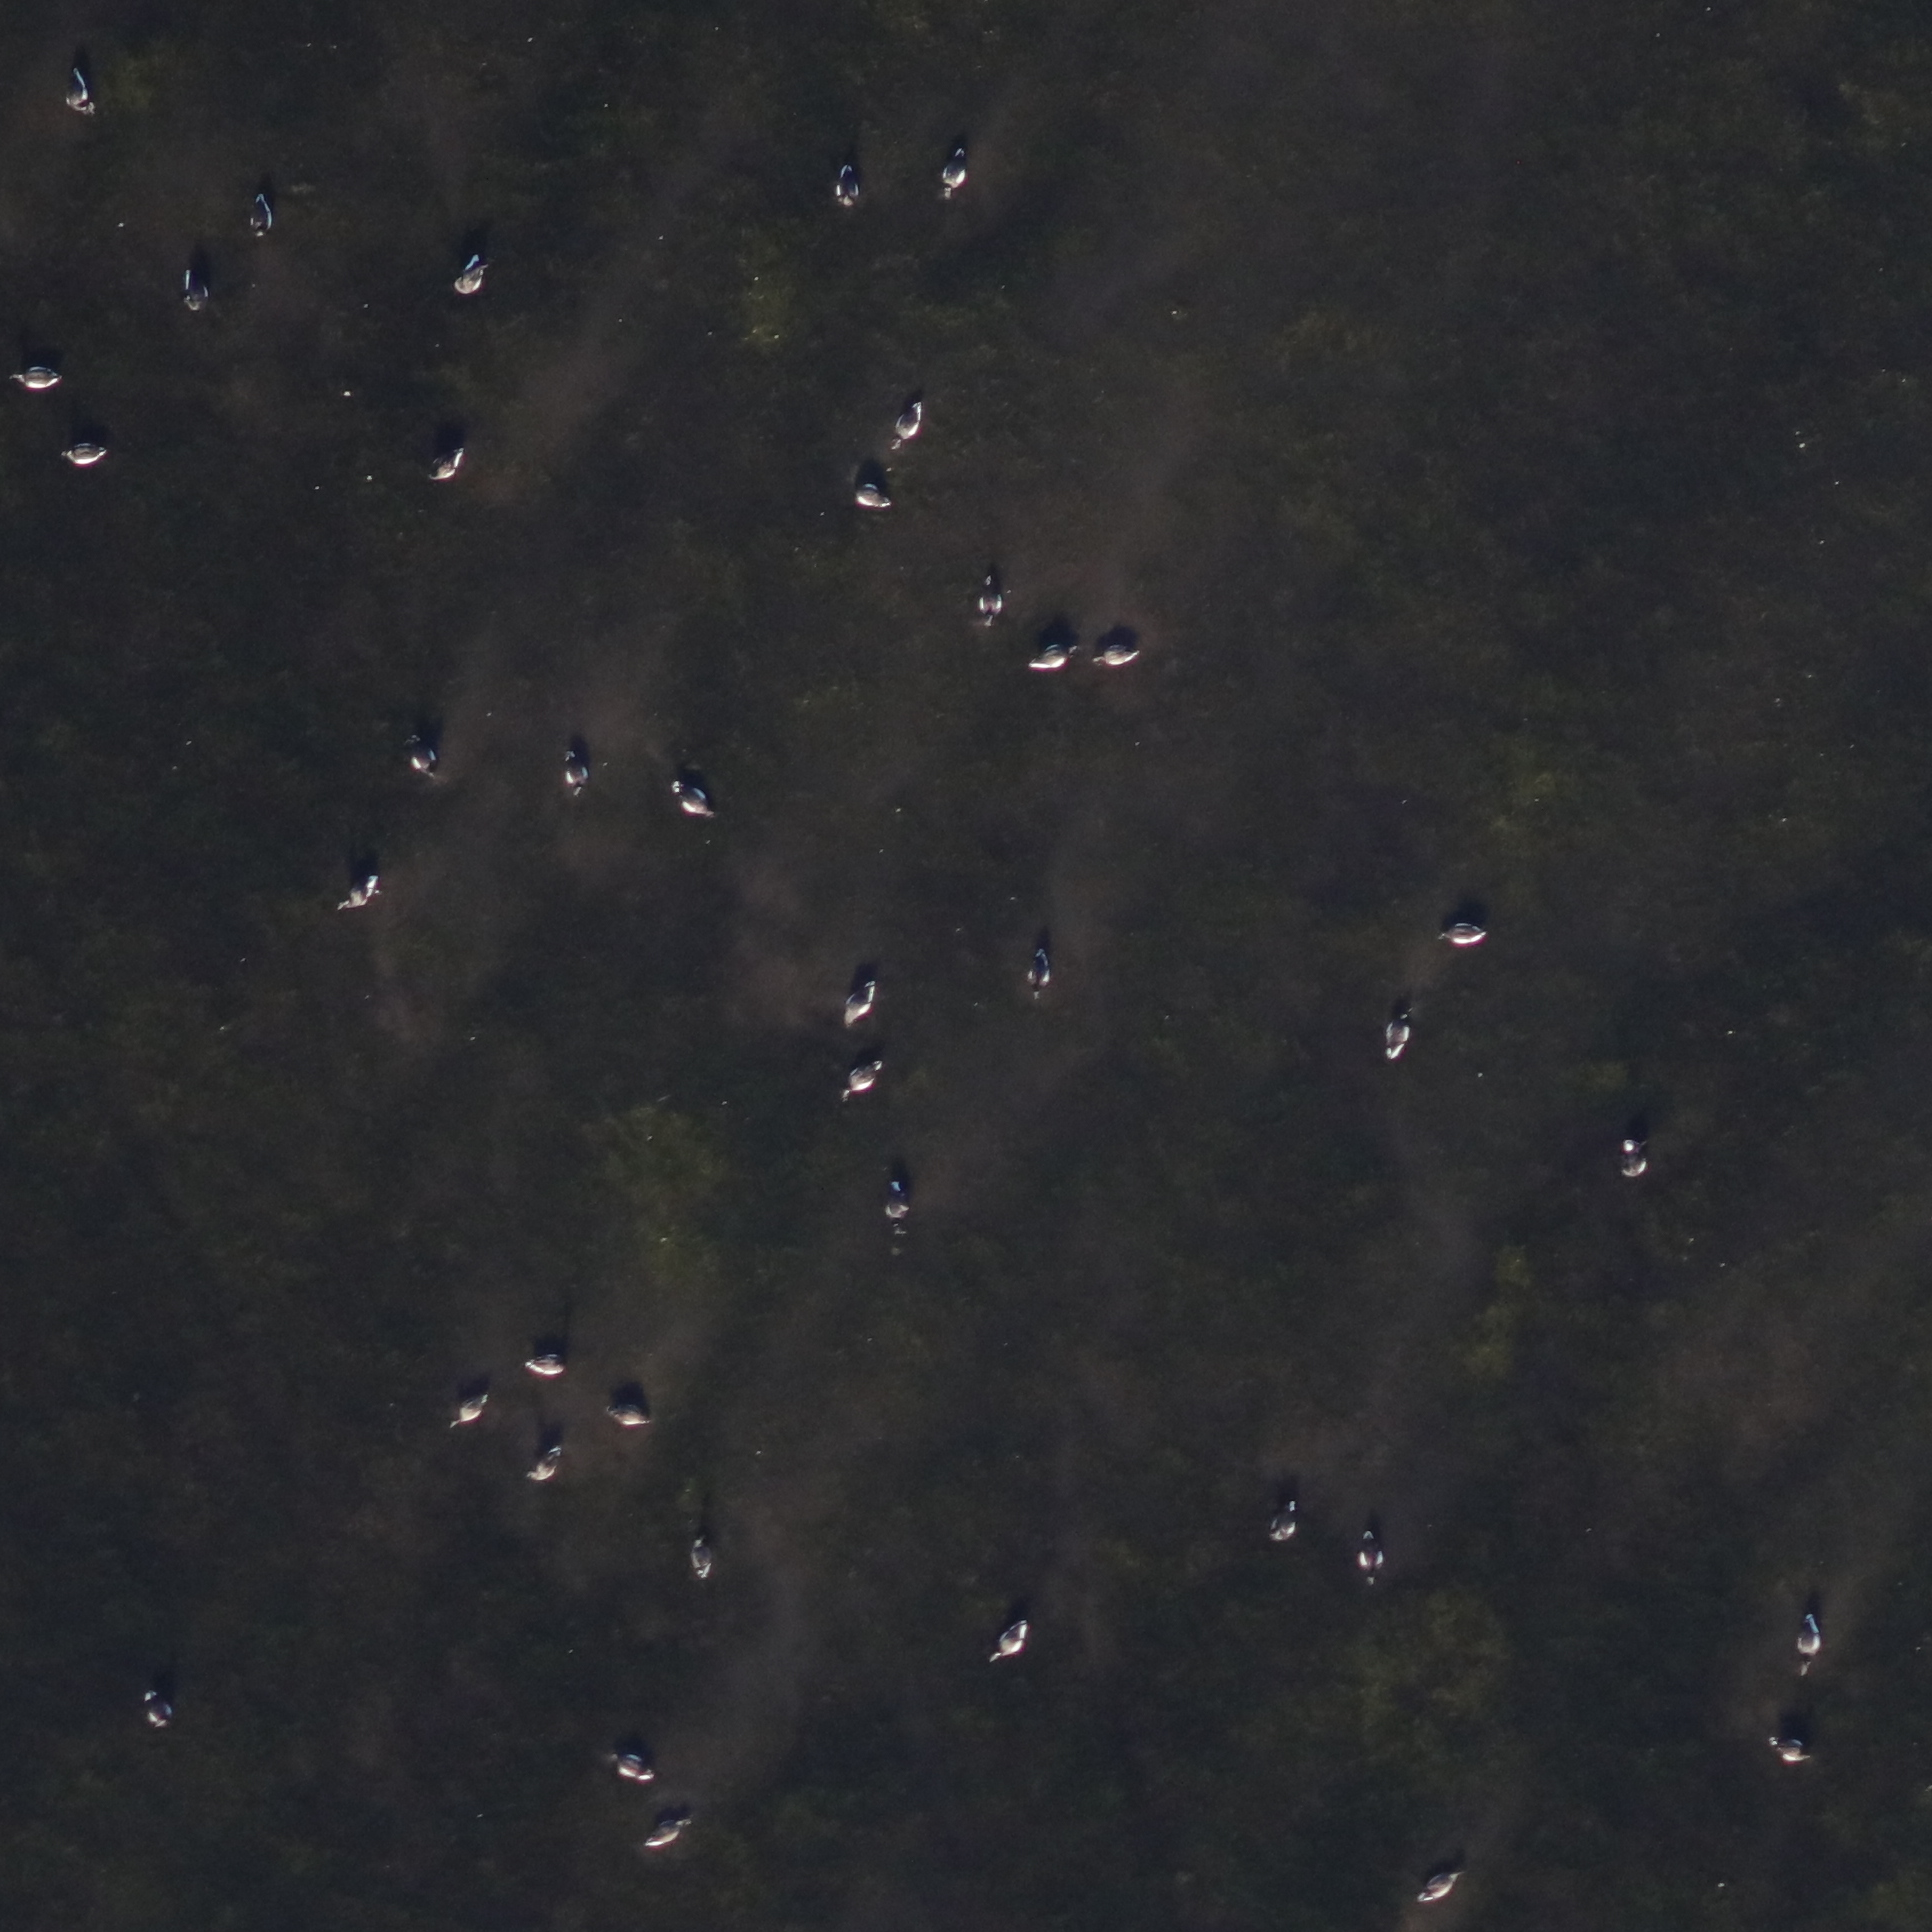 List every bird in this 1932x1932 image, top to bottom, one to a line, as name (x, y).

brant (82, 91)
brant (955, 171)
brant (849, 184)
brant (262, 214)
brant (471, 277)
brant (199, 291)
brant (37, 376)
brant (908, 424)
brant (86, 452)
brant (444, 464)
brant (872, 494)
brant (990, 600)
brant (1117, 655)
brant (1050, 657)
brant (425, 758)
brant (576, 772)
brant (695, 800)
brant (370, 885)
brant (1464, 934)
brant (1040, 970)
brant (859, 1001)
brant (1397, 1032)
brant (862, 1078)
brant (1634, 1159)
brant (899, 1203)
brant (546, 1364)
brant (471, 1409)
brant (631, 1413)
brant (544, 1462)
brant (1283, 1519)
brant (703, 1555)
brant (1370, 1557)
brant (1808, 1638)
brant (1010, 1640)
brant (158, 1709)
brant (1789, 1748)
brant (632, 1766)
brant (664, 1836)
brant (1440, 1885)